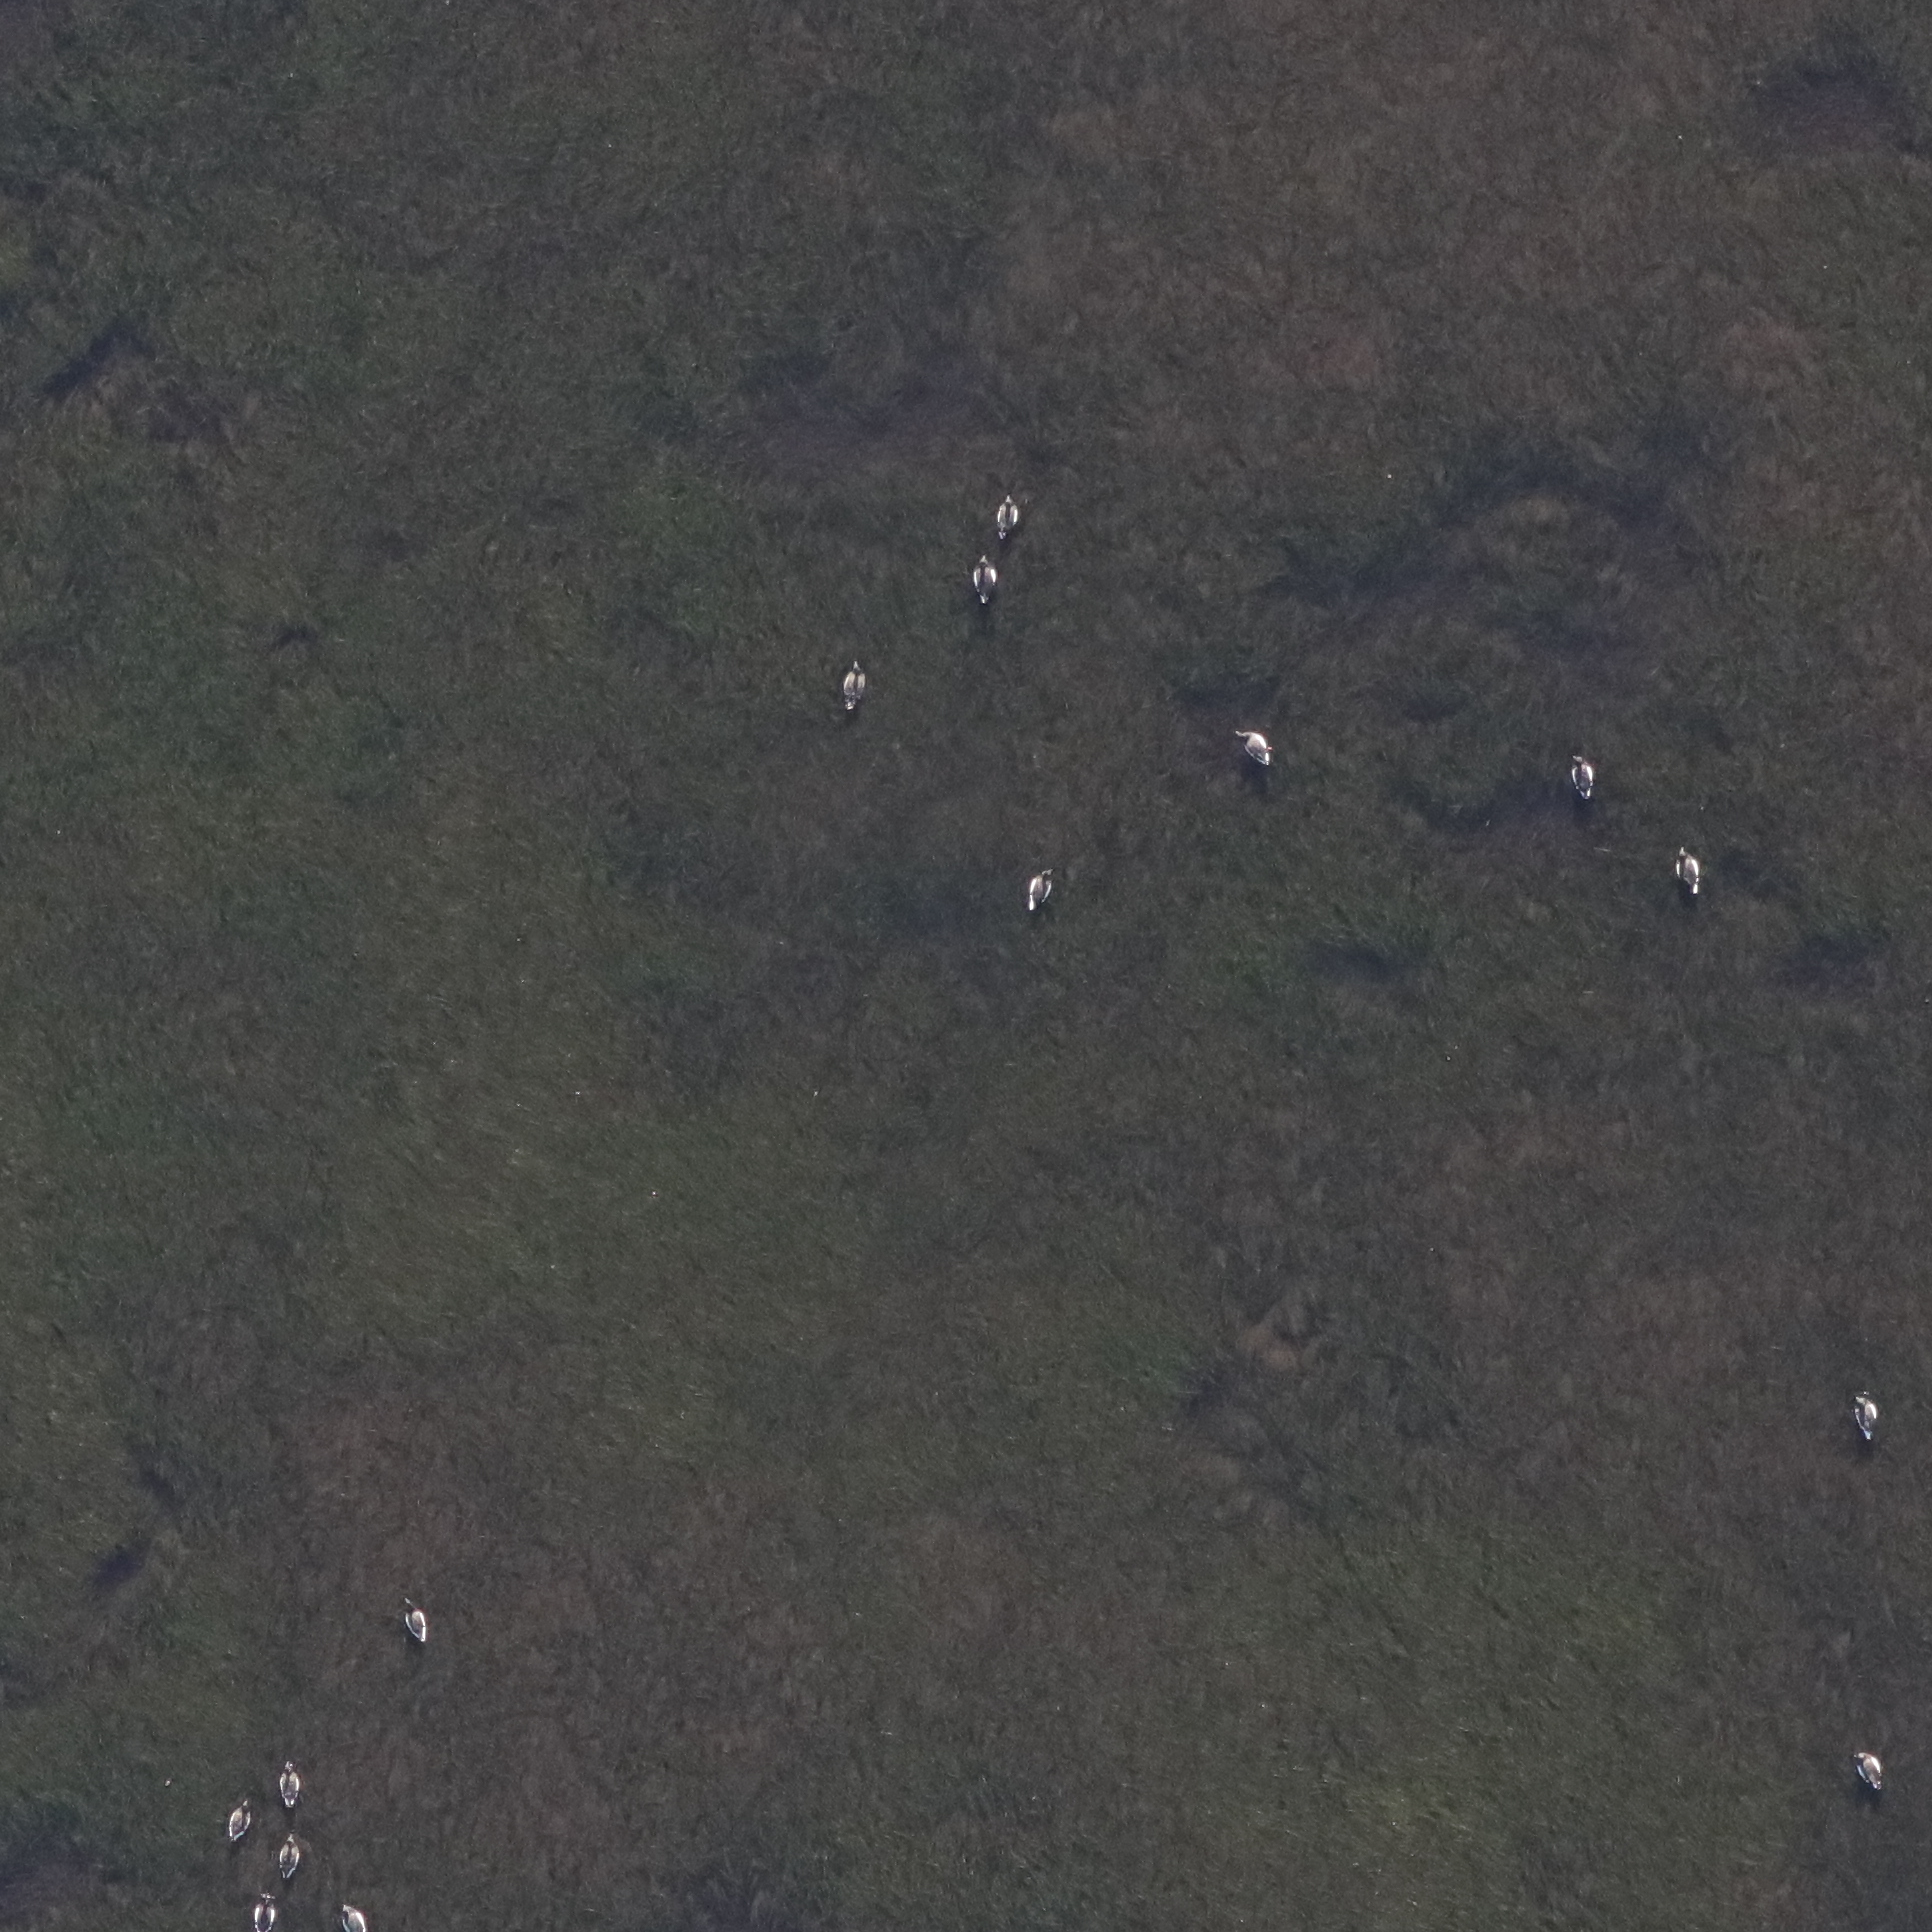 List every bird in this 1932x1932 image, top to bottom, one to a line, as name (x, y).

brant (1007, 514)
brant (984, 577)
brant (855, 685)
brant (1257, 745)
brant (1582, 776)
brant (1689, 869)
brant (1040, 888)
brant (1866, 1416)
brant (416, 1622)
brant (1869, 1769)
brant (288, 1785)
brant (240, 1819)
brant (289, 1856)
brant (264, 1917)
brant (352, 1924)